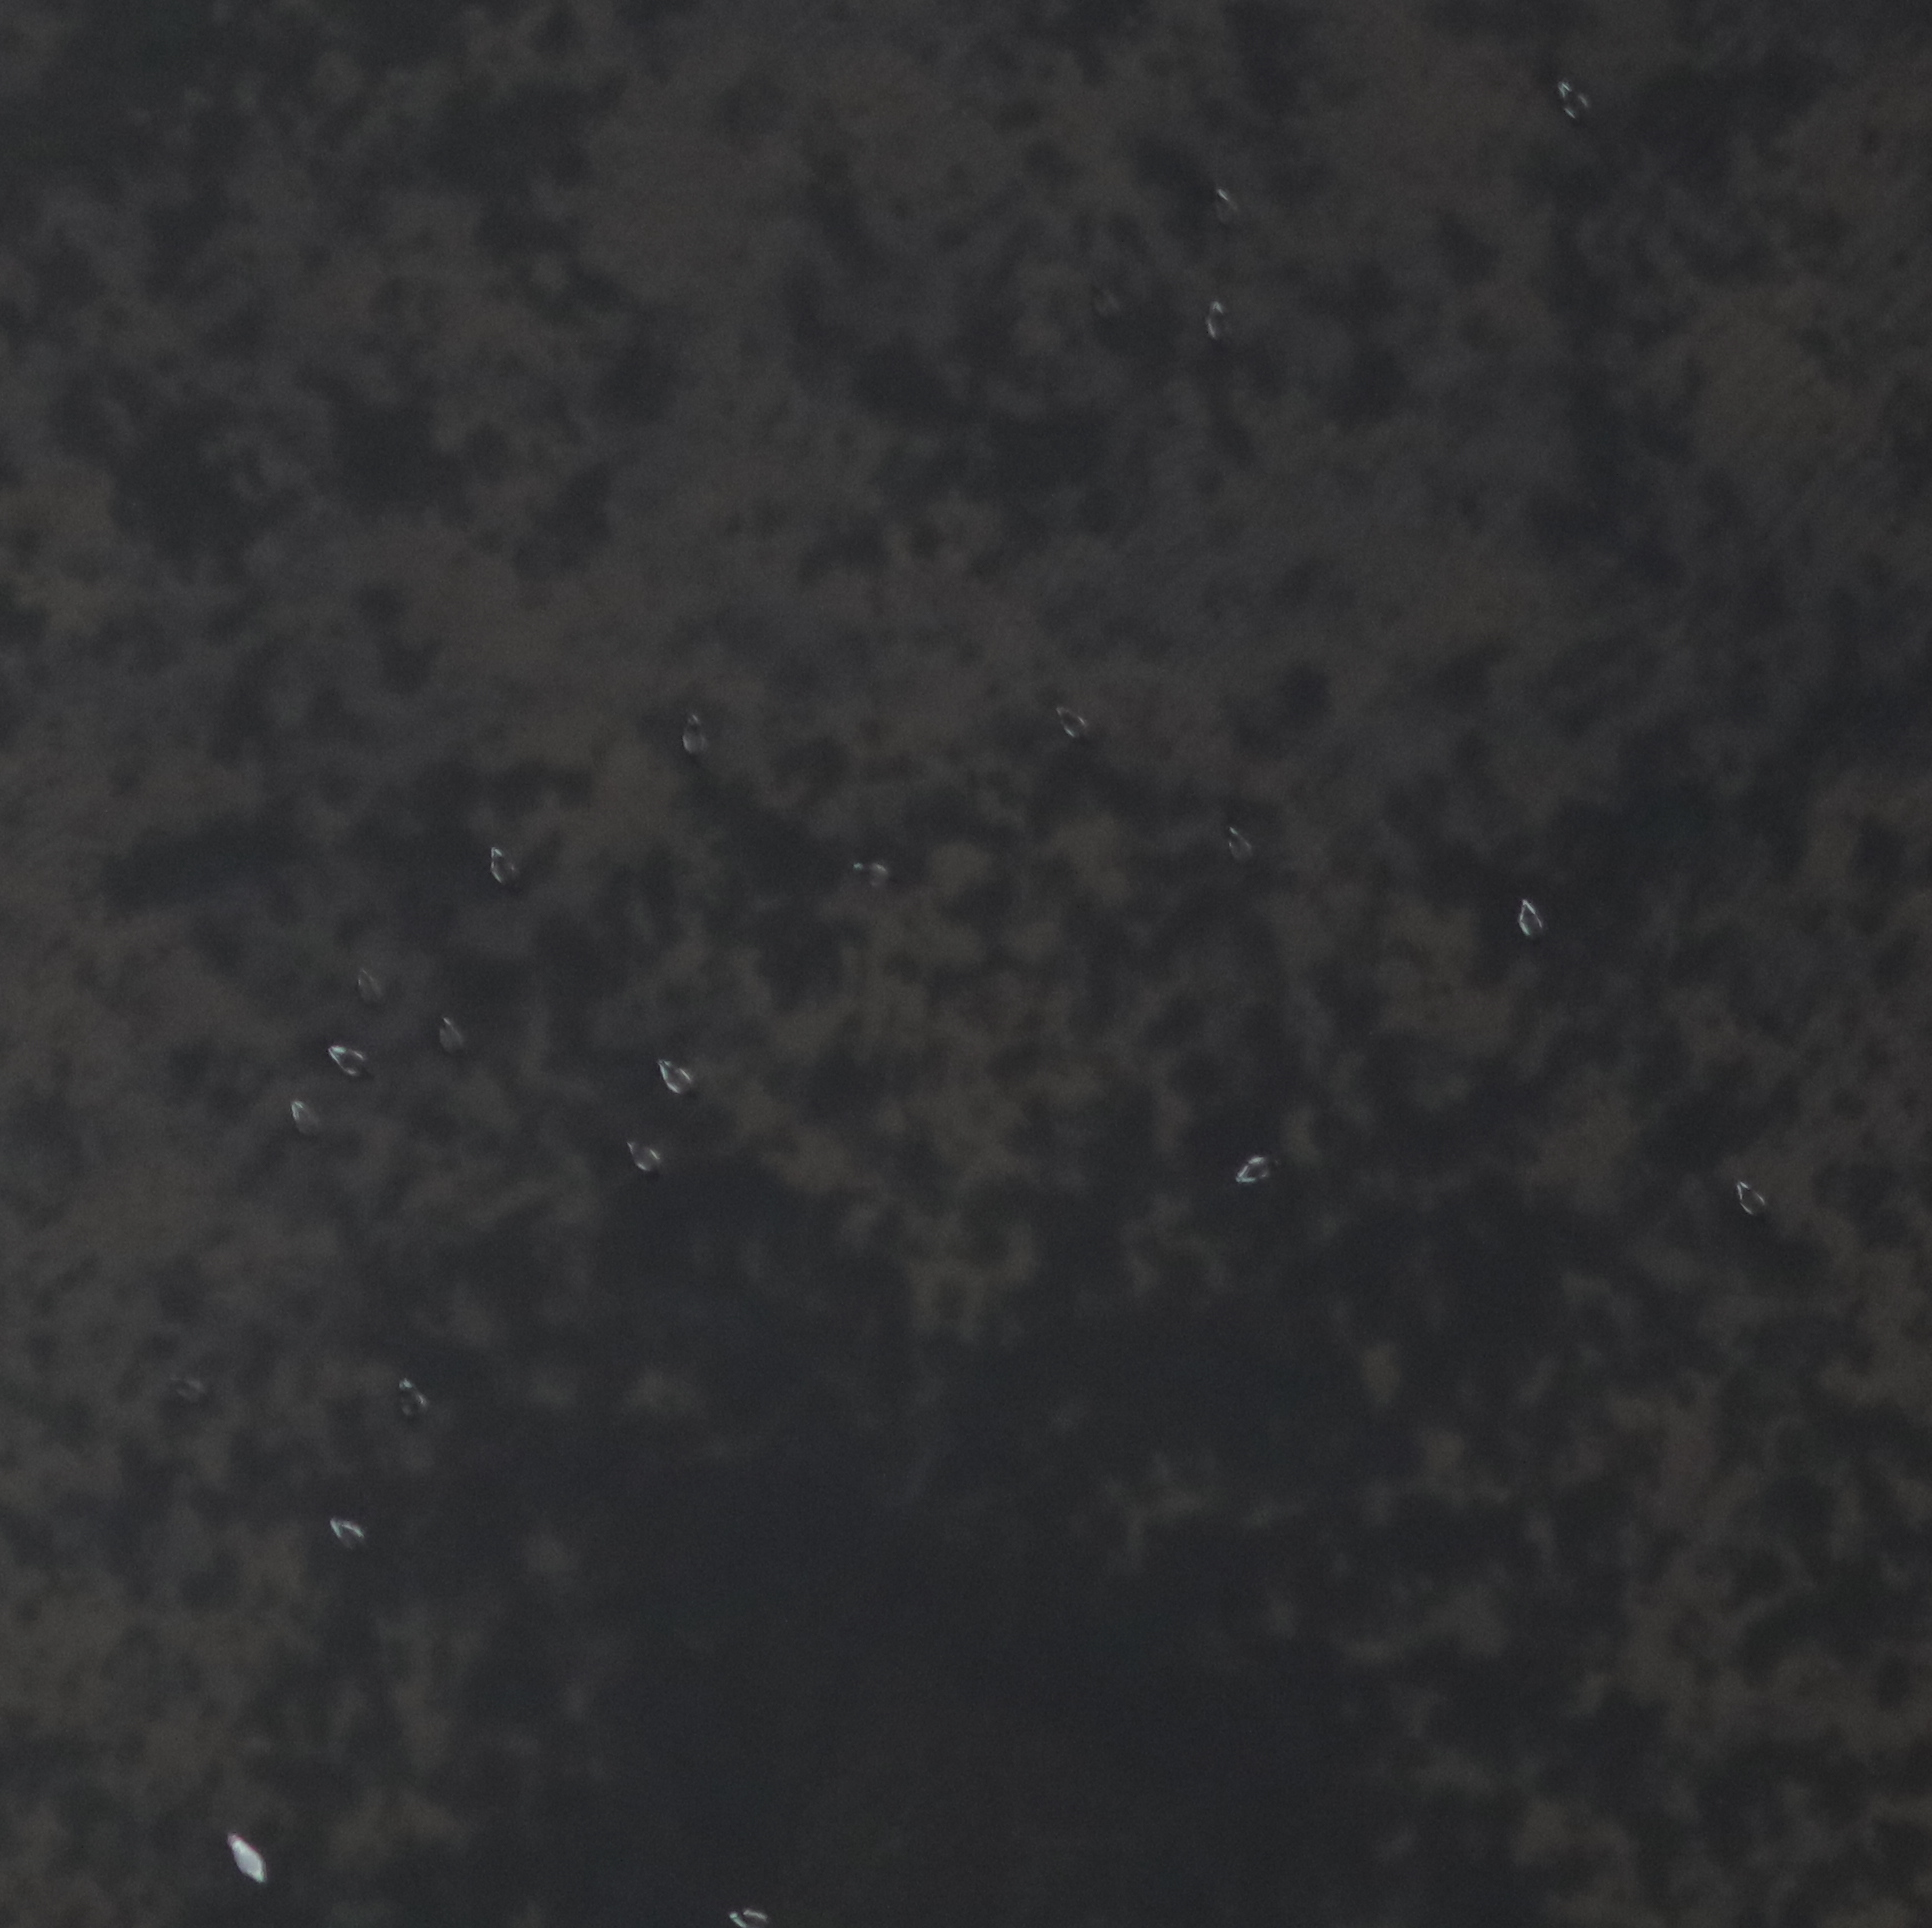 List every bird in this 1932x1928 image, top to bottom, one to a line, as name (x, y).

brant (1576, 99)
brant (1223, 208)
brant (1217, 321)
brant (1073, 720)
brant (693, 738)
brant (1236, 850)
brant (501, 868)
brant (876, 877)
brant (1531, 923)
brant (367, 985)
brant (451, 1040)
brant (350, 1061)
brant (676, 1079)
brant (300, 1121)
brant (645, 1160)
brant (1255, 1171)
brant (1751, 1200)
brant (195, 1389)
brant (412, 1396)
brant (349, 1533)
gull (250, 1858)